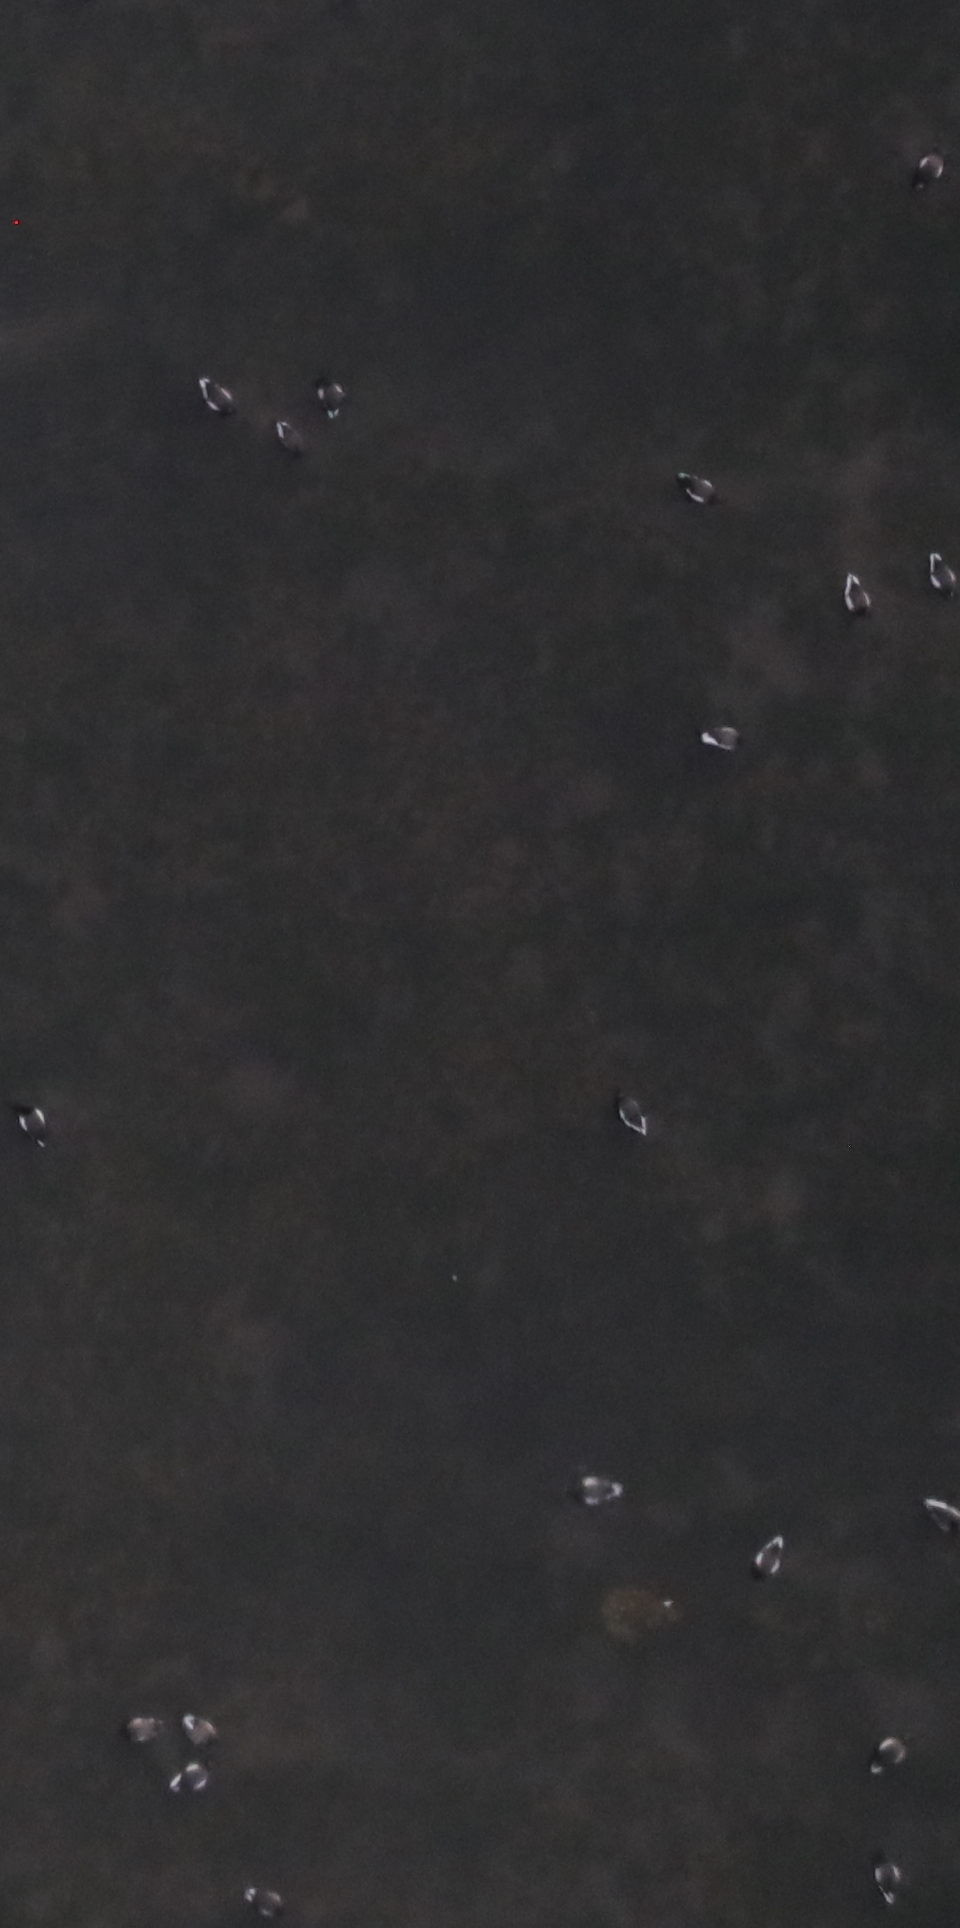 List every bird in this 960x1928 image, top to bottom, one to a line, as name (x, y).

brant (927, 173)
brant (329, 396)
brant (218, 398)
brant (290, 437)
brant (700, 489)
brant (936, 573)
brant (857, 598)
brant (721, 739)
brant (629, 1114)
brant (32, 1122)
brant (597, 1492)
brant (944, 1514)
brant (768, 1559)
brant (201, 1730)
brant (141, 1731)
brant (890, 1755)
brant (189, 1776)
brant (887, 1878)
brant (268, 1905)